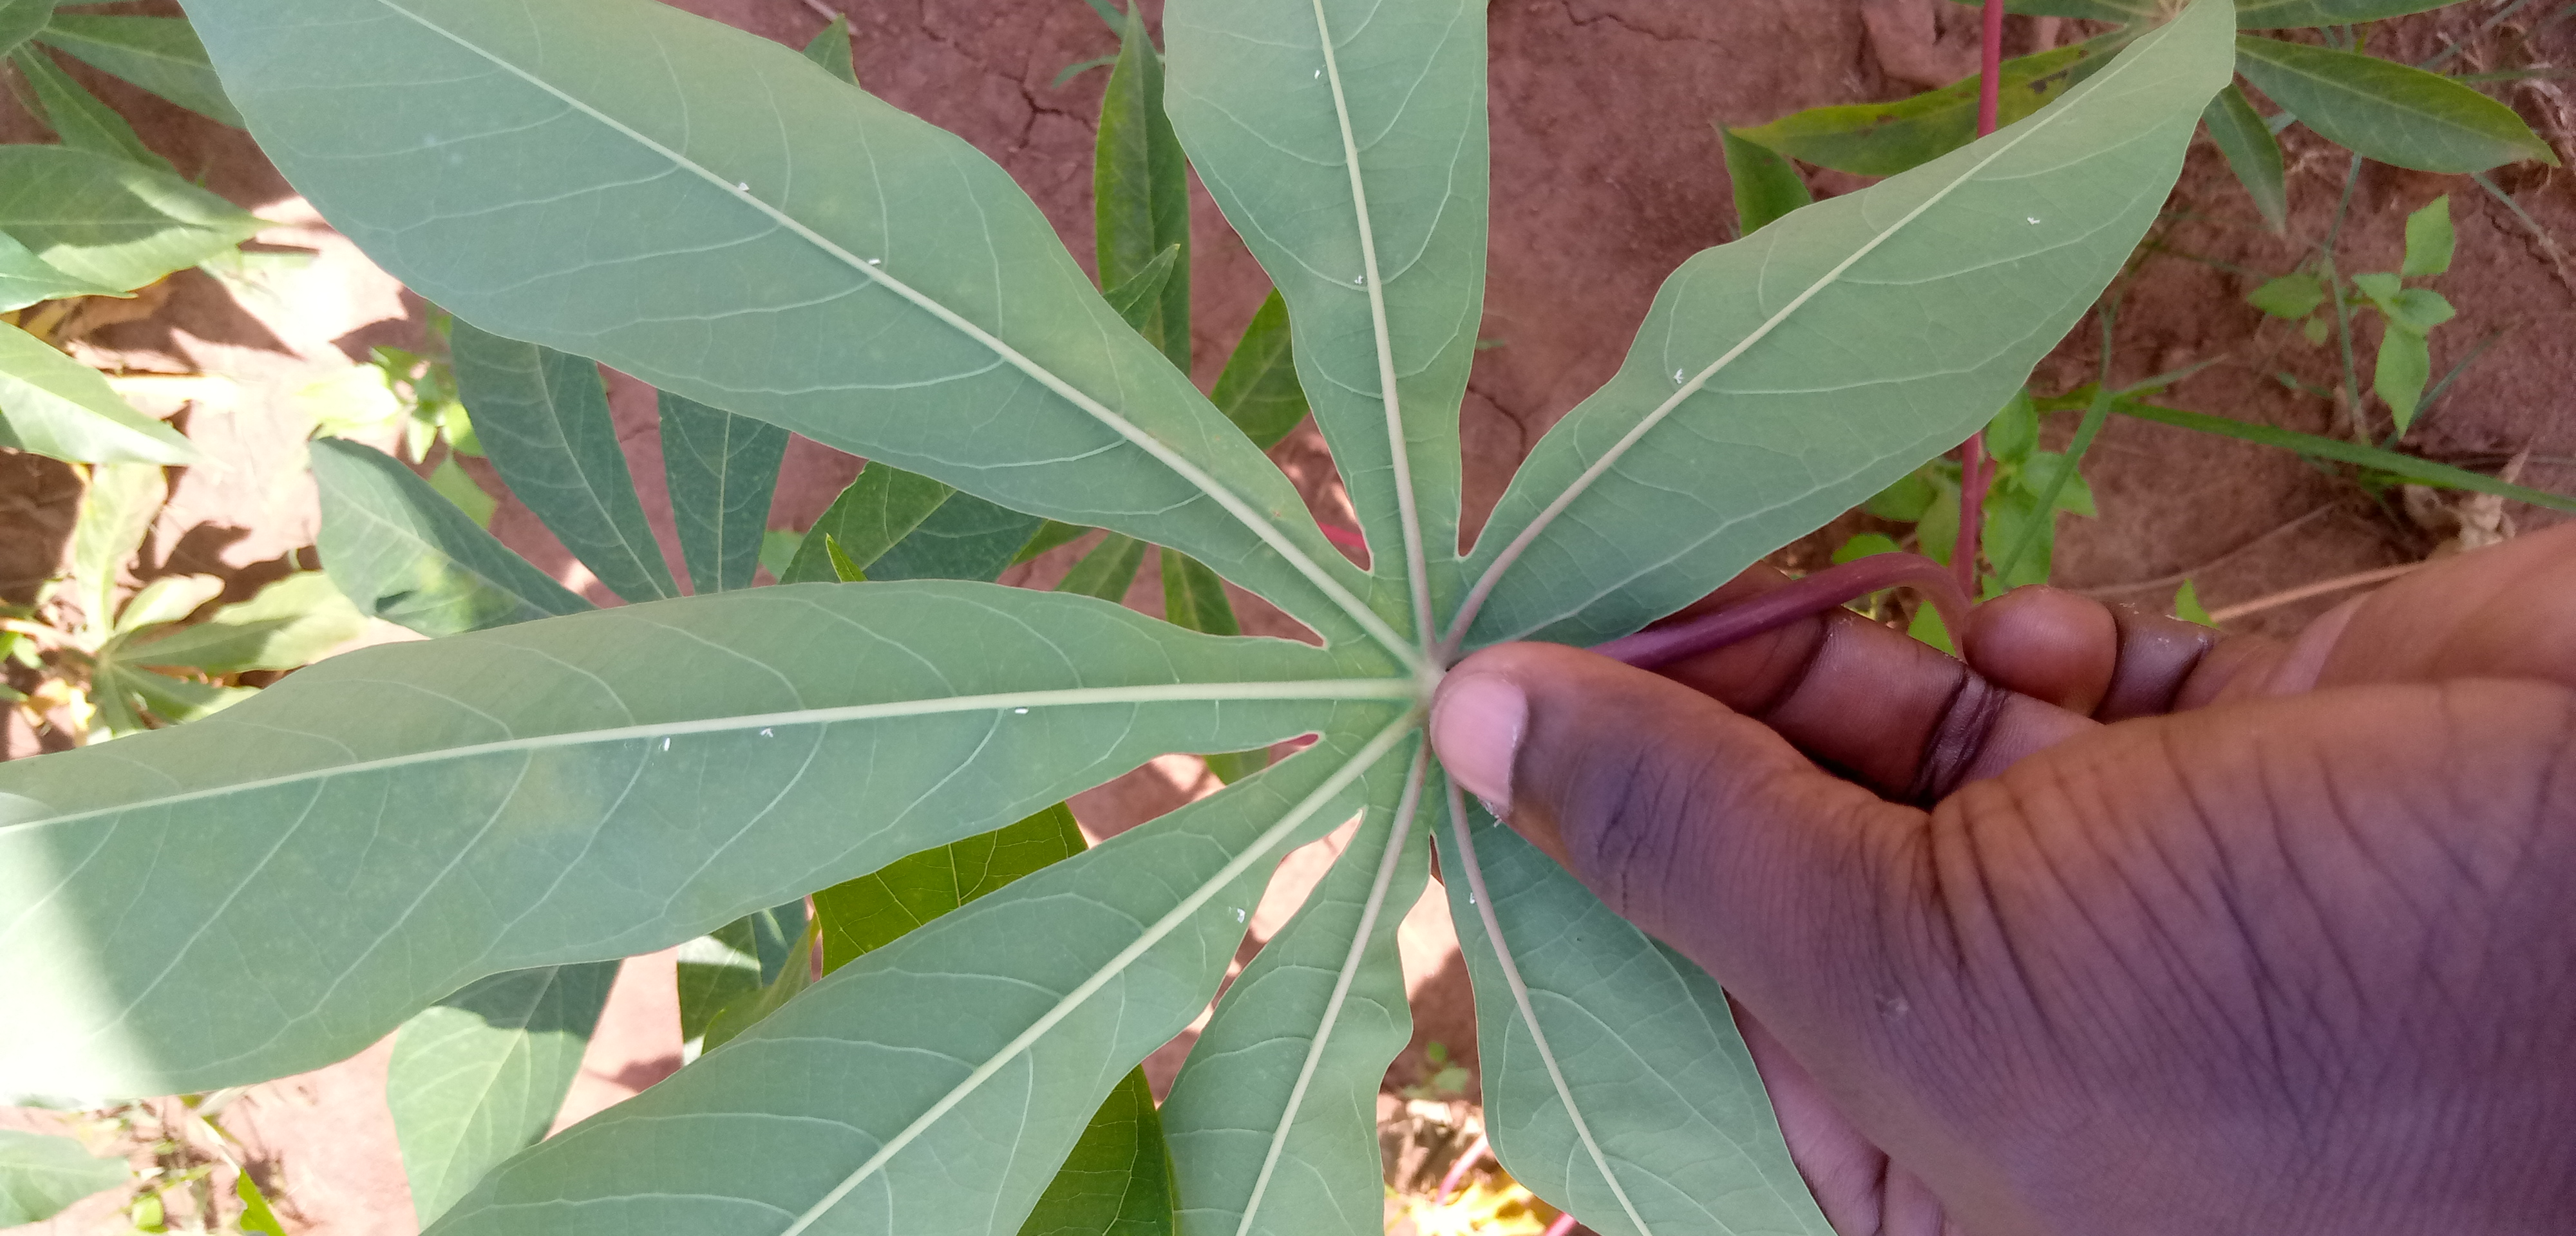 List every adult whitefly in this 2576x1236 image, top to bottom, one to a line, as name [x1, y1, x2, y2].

whitefly [1312, 66, 1321, 82]
whitefly [735, 178, 752, 195]
whitefly [2025, 213, 2043, 227]
whitefly [866, 256, 884, 268]
whitefly [1353, 273, 1367, 287]
whitefly [1671, 367, 1688, 392]
whitefly [1013, 706, 1033, 716]
whitefly [756, 726, 779, 742]
whitefly [661, 733, 673, 755]
whitefly [1235, 904, 1246, 924]